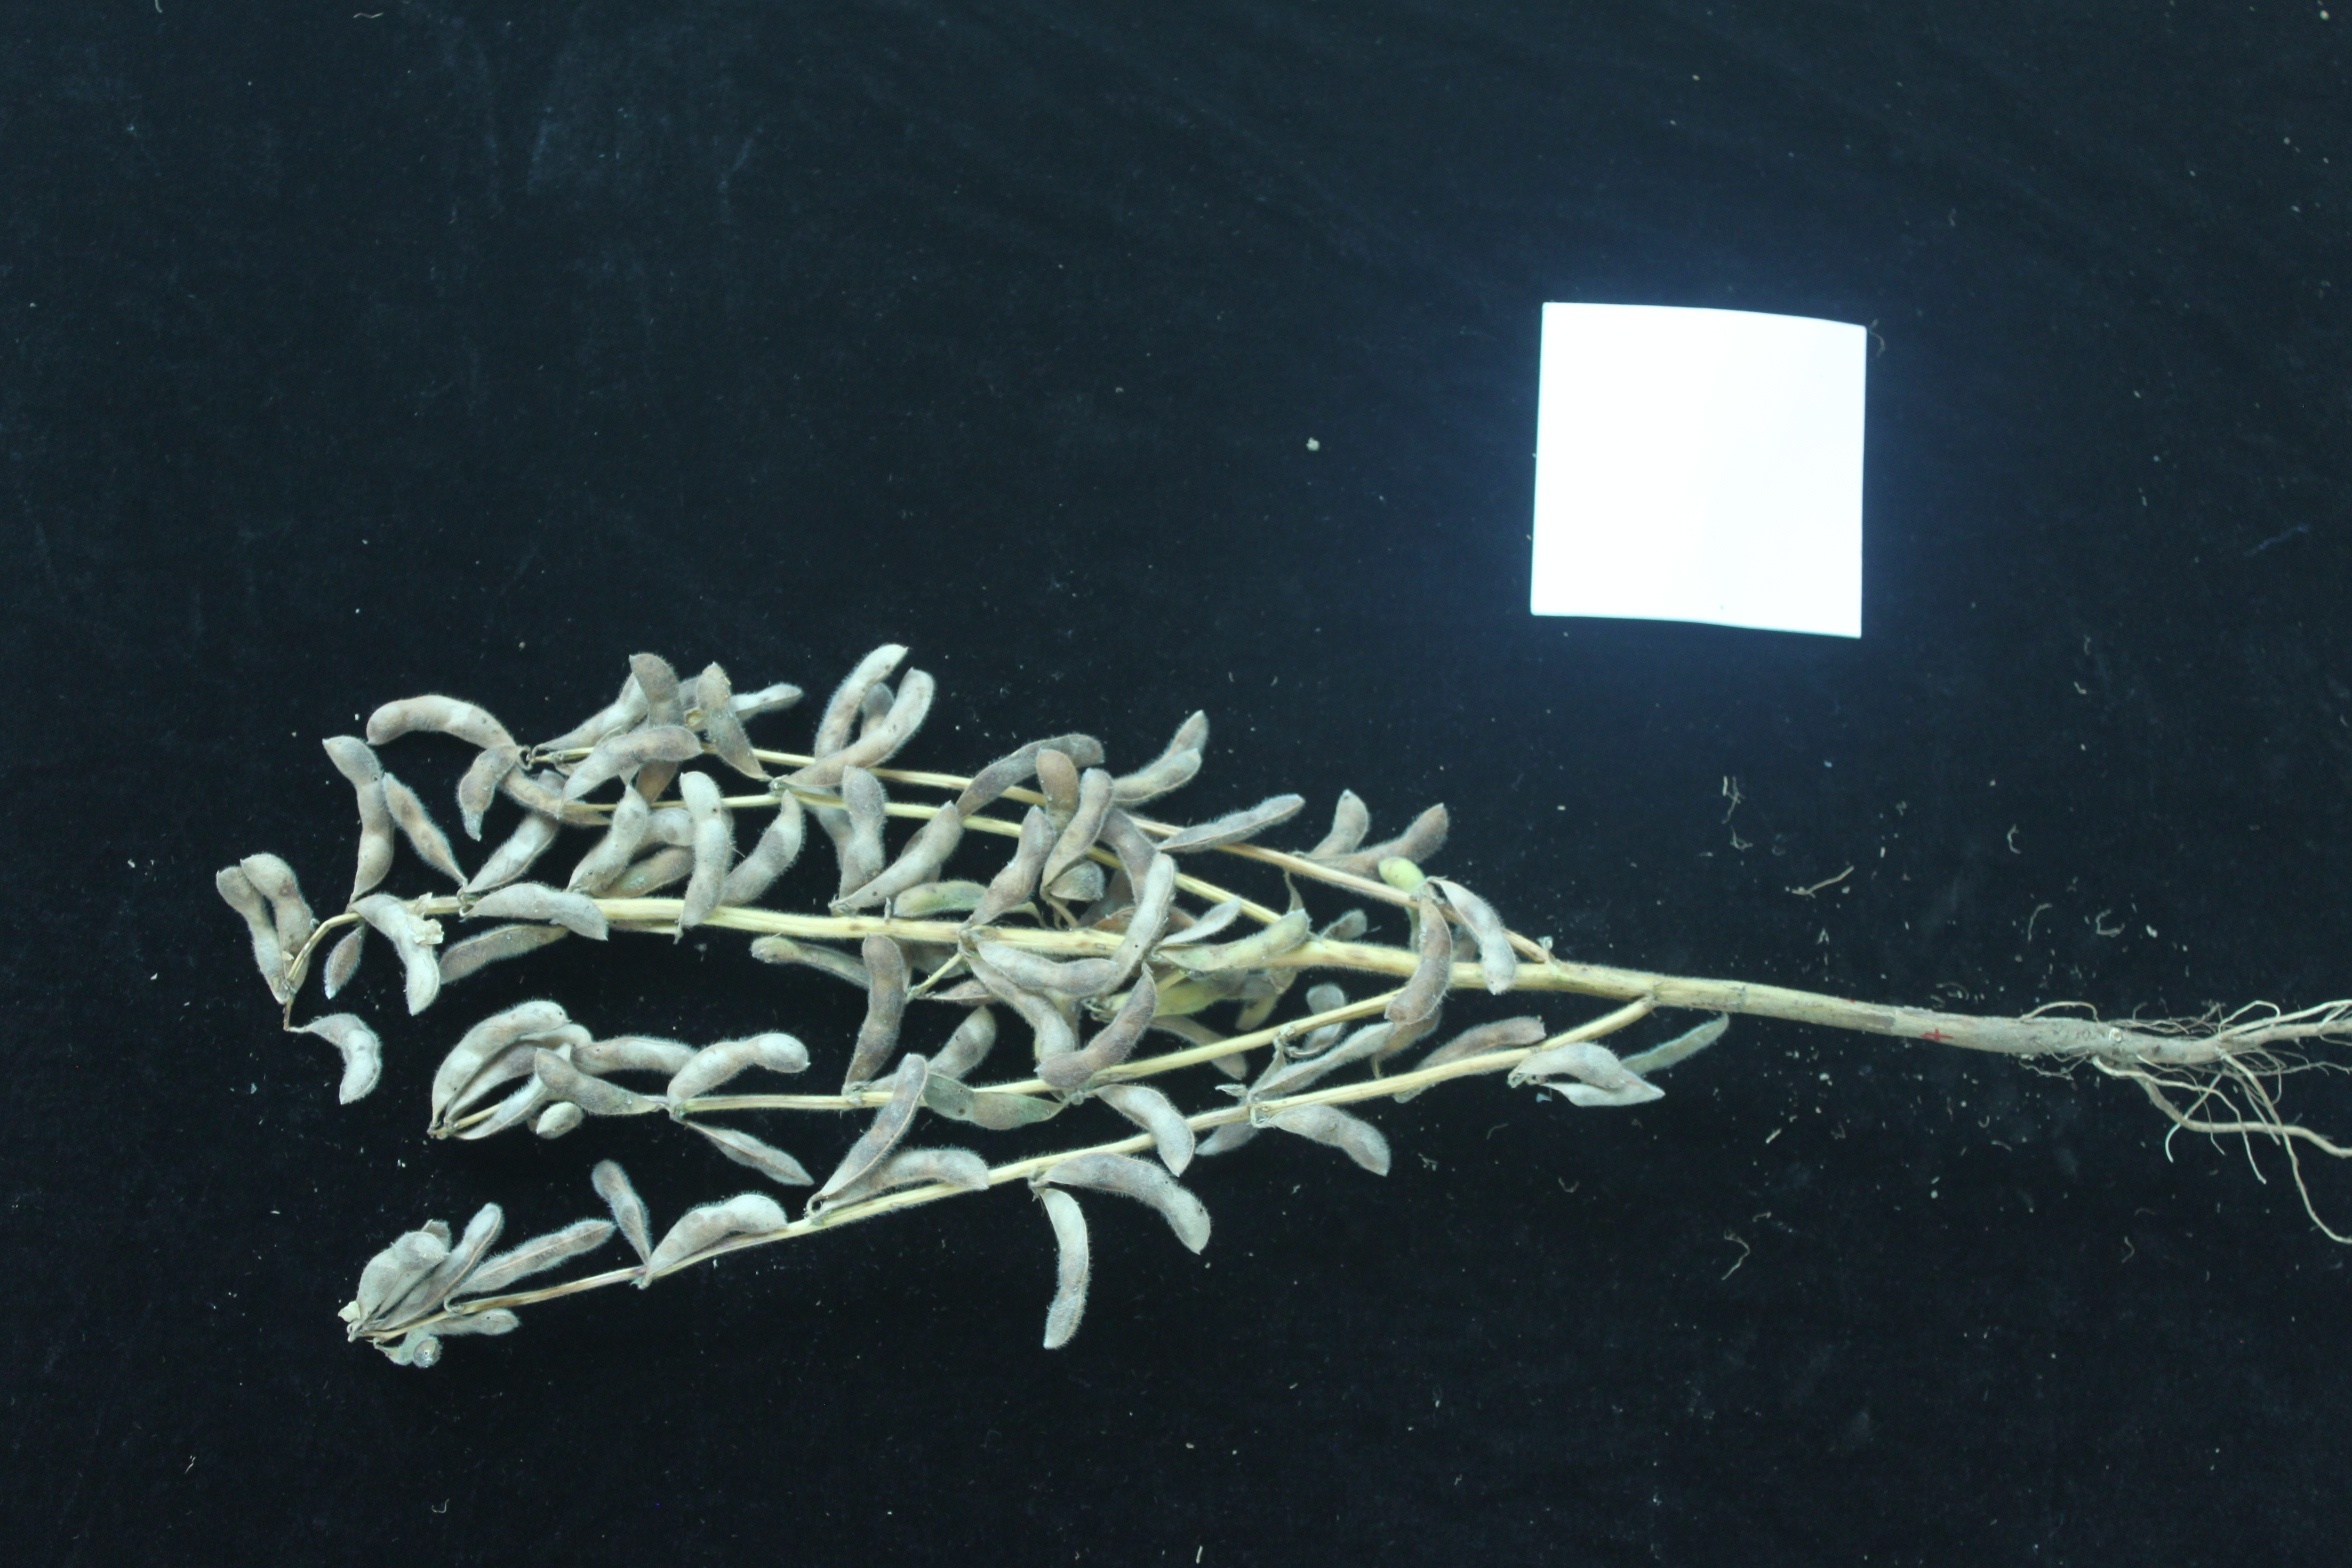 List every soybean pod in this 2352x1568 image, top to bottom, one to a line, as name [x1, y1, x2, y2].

soybean pod [812, 645, 908, 781]
soybean pod [625, 650, 686, 820]
soybean pod [533, 653, 671, 752]
soybean pod [696, 663, 777, 780]
soybean pod [769, 670, 936, 793]
soybean pod [845, 680, 892, 776]
soybean pod [667, 683, 804, 734]
soybean pod [365, 695, 519, 761]
soybean pod [1086, 710, 1209, 802]
soybean pod [563, 724, 702, 805]
soybean pod [950, 733, 1105, 829]
soybean pod [323, 736, 393, 910]
soybean pod [456, 747, 523, 842]
soybean pod [1039, 750, 1079, 894]
soybean pod [496, 751, 612, 826]
soybean pod [839, 765, 886, 912]
soybean pod [383, 768, 468, 889]
soybean pod [1042, 768, 1116, 896]
soybean pod [462, 772, 563, 892]
soybean pod [677, 773, 735, 945]
soybean pod [561, 784, 649, 899]
soybean pod [774, 784, 874, 913]
soybean pod [700, 787, 803, 910]
soybean pod [1298, 789, 1370, 862]
soybean pod [1156, 794, 1304, 853]
soybean pod [830, 802, 965, 909]
soybean pod [1296, 802, 1447, 880]
soybean pod [1080, 803, 1160, 931]
soybean pod [964, 804, 1048, 930]
soybean pod [606, 809, 706, 849]
soybean pod [1064, 830, 1152, 936]
soybean pod [589, 849, 704, 911]
soybean pod [1087, 851, 1177, 1001]
soybean pod [241, 854, 312, 980]
soybean pod [1379, 857, 1446, 960]
soybean pod [1047, 860, 1103, 900]
soybean pod [215, 866, 291, 1009]
soybean pod [1428, 877, 1516, 992]
soybean pod [1237, 879, 1306, 1028]
soybean pod [892, 881, 1039, 922]
soybean pod [462, 882, 610, 942]
soybean pod [1383, 894, 1452, 1027]
soybean pod [350, 895, 441, 1015]
soybean pod [1155, 897, 1243, 950]
soybean pod [1439, 898, 1478, 979]
soybean pod [1077, 907, 1198, 957]
soybean pod [1157, 910, 1312, 972]
soybean pod [1265, 911, 1365, 973]
soybean pod [323, 923, 365, 997]
soybean pod [435, 926, 568, 984]
soybean pod [845, 929, 902, 1100]
soybean pod [972, 934, 1120, 1003]
soybean pod [751, 936, 917, 996]
soybean pod [959, 947, 1073, 1075]
soybean pod [1040, 960, 1156, 1087]
soybean pod [923, 972, 1076, 1009]
soybean pod [1083, 975, 1279, 1022]
soybean pod [1284, 983, 1345, 1055]
soybean pod [1374, 991, 1439, 1076]
soybean pod [429, 1000, 565, 1135]
soybean pod [850, 1007, 995, 1095]
soybean pod [298, 1013, 380, 1107]
soybean pod [1100, 1013, 1245, 1078]
soybean pod [1604, 1014, 1727, 1087]
soybean pod [1392, 1017, 1547, 1105]
soybean pod [1241, 1022, 1397, 1100]
soybean pod [666, 1031, 805, 1114]
soybean pod [549, 1035, 705, 1082]
soybean pod [441, 1039, 568, 1131]
soybean pod [1193, 1042, 1287, 1157]
soybean pod [452, 1043, 572, 1139]
soybean pod [1508, 1044, 1626, 1090]
soybean pod [530, 1048, 673, 1112]
soybean pod [809, 1052, 930, 1205]
soybean pod [918, 1070, 1061, 1128]
soybean pod [1538, 1080, 1666, 1107]
soybean pod [1083, 1086, 1195, 1177]
soybean pod [1253, 1101, 1388, 1175]
soybean pod [535, 1103, 585, 1138]
soybean pod [683, 1122, 815, 1190]
soybean pod [820, 1147, 992, 1221]
soybean pod [1029, 1153, 1209, 1253]
soybean pod [594, 1161, 649, 1266]
soybean pod [1037, 1188, 1088, 1349]
soybean pod [643, 1194, 786, 1284]
soybean pod [367, 1205, 503, 1330]
soybean pod [449, 1219, 616, 1303]
soybean pod [351, 1232, 448, 1336]
soybean pod [397, 1309, 518, 1335]
soybean pod [379, 1327, 441, 1365]